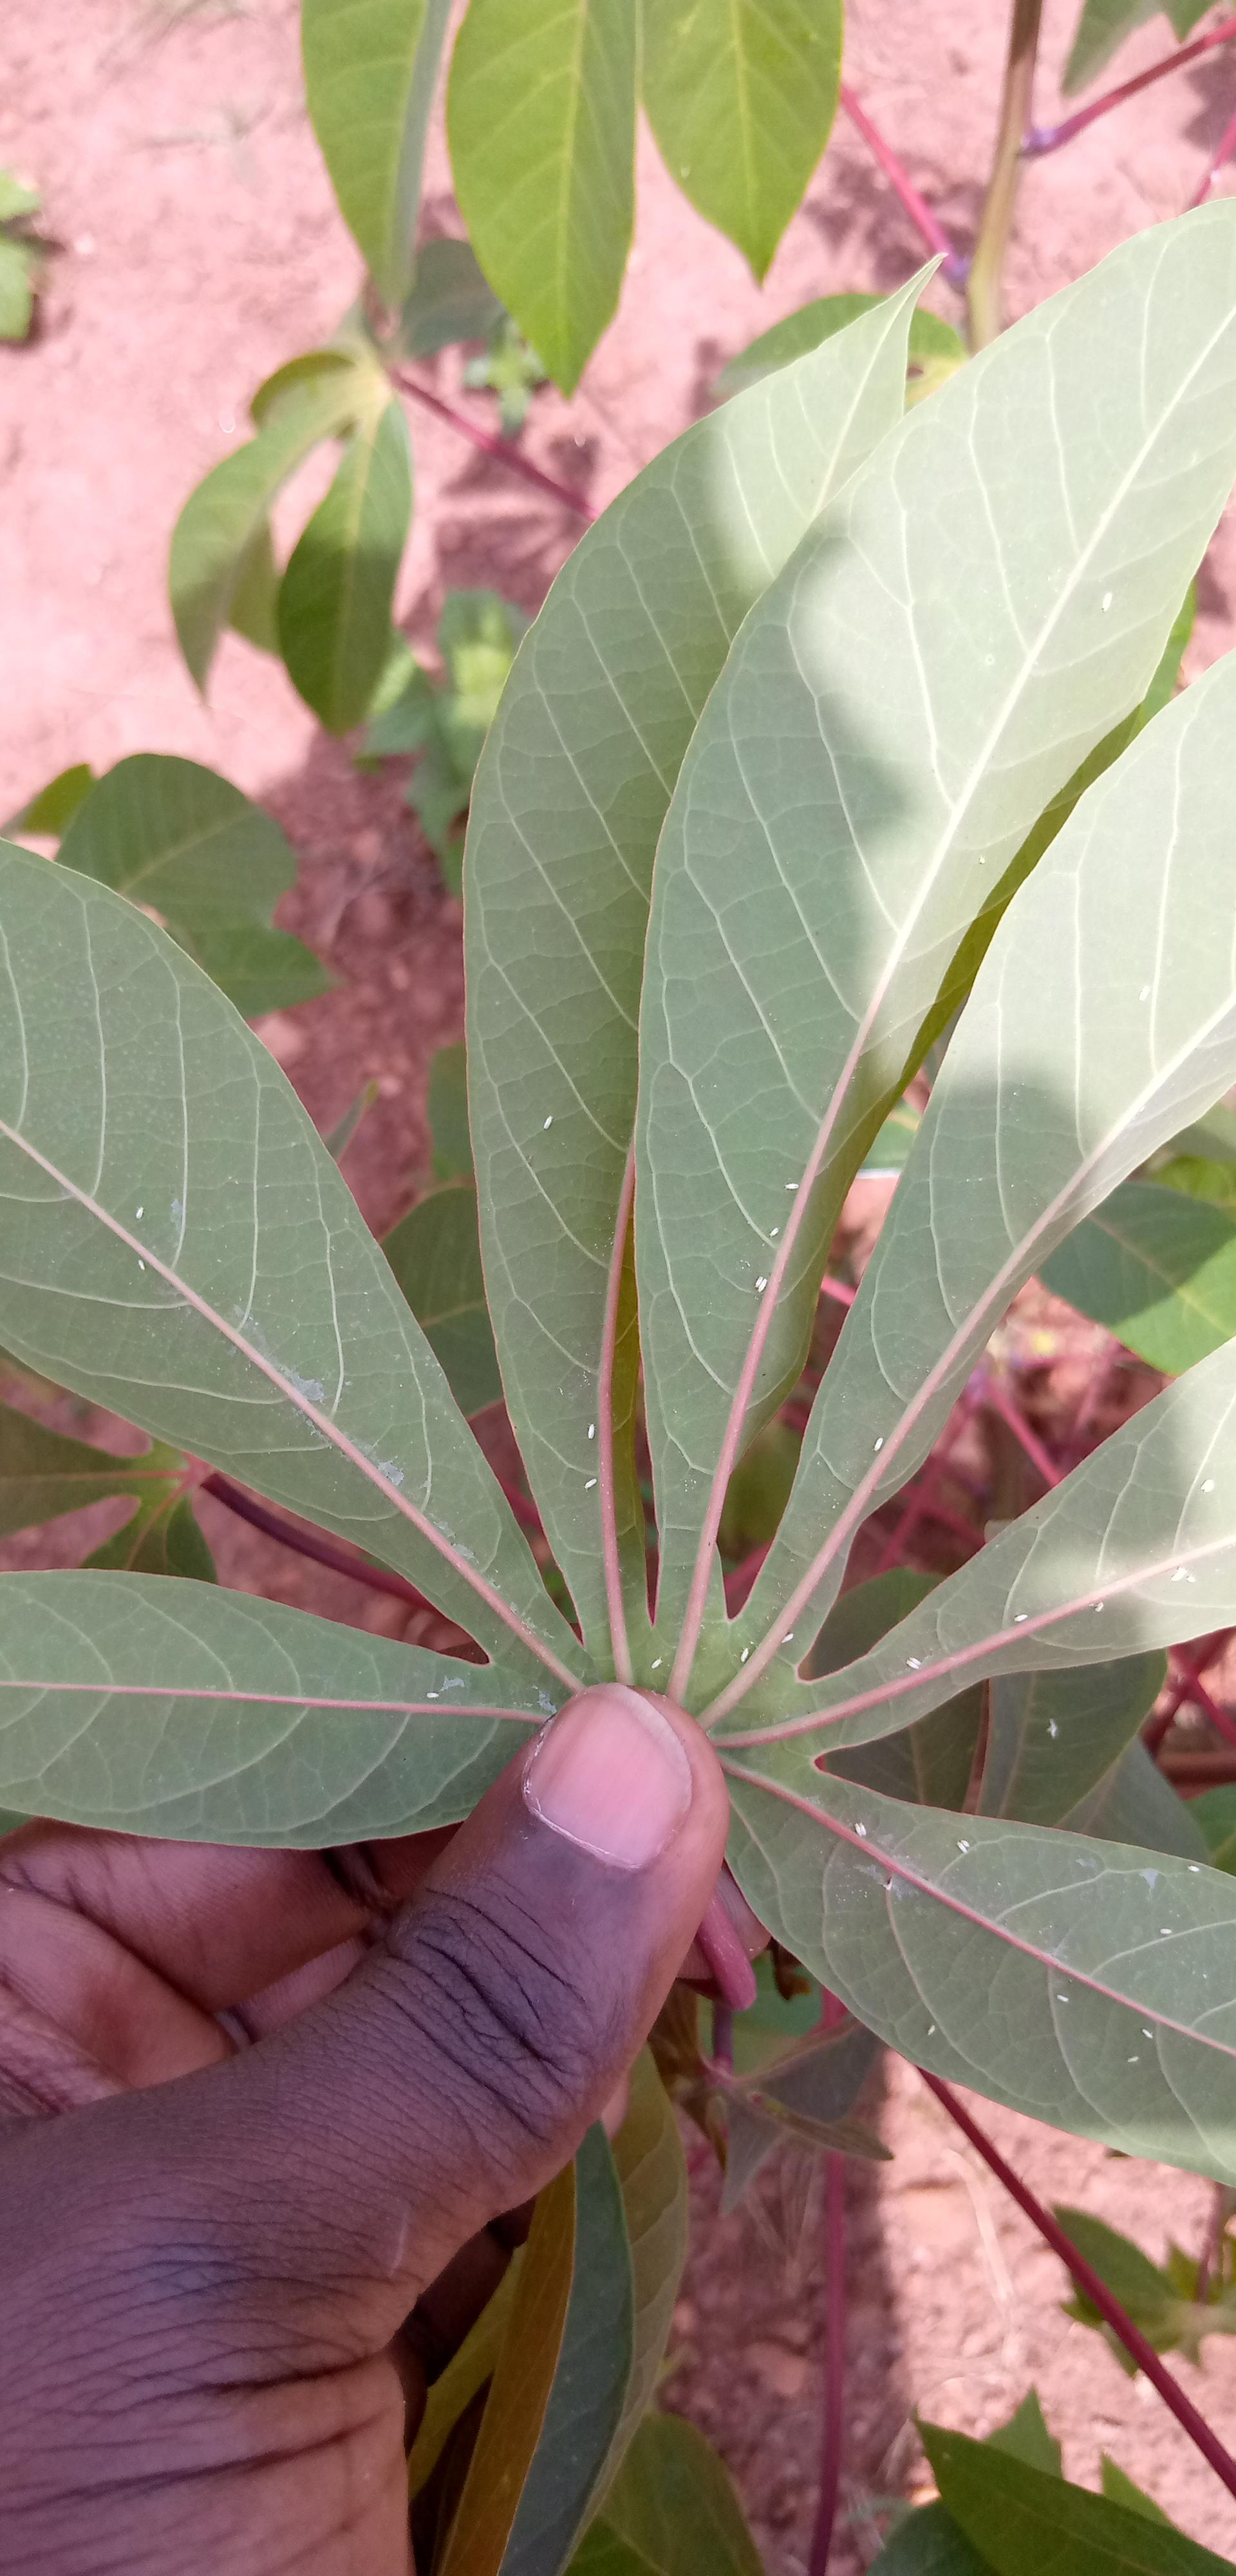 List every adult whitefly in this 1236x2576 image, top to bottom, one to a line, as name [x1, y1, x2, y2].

whitefly [1100, 590, 1114, 614]
whitefly [973, 853, 989, 868]
whitefly [1136, 980, 1153, 1005]
whitefly [539, 1113, 557, 1133]
whitefly [782, 1179, 801, 1193]
whitefly [132, 1202, 152, 1222]
whitefly [767, 1224, 783, 1240]
whitefly [135, 1256, 148, 1276]
whitefly [755, 1275, 764, 1288]
whitefly [756, 1277, 768, 1295]
whitefly [585, 1422, 600, 1445]
whitefly [871, 1434, 888, 1454]
whitefly [1195, 1476, 1220, 1496]
whitefly [583, 1477, 599, 1493]
whitefly [1170, 1565, 1188, 1586]
whitefly [1184, 1573, 1200, 1585]
whitefly [1092, 1599, 1108, 1615]
whitefly [1013, 1611, 1031, 1627]
whitefly [780, 1631, 797, 1647]
whitefly [738, 1645, 751, 1664]
whitefly [908, 1654, 924, 1666]
whitefly [646, 1656, 665, 1671]
whitefly [903, 1658, 919, 1671]
whitefly [424, 1690, 442, 1701]
whitefly [1043, 1714, 1064, 1739]
whitefly [853, 1821, 861, 1836]
whitefly [857, 1821, 867, 1835]
whitefly [958, 1838, 969, 1848]
whitefly [954, 1839, 968, 1855]
whitefly [1184, 1862, 1204, 1879]
whitefly [881, 1875, 895, 1893]
whitefly [1157, 1925, 1174, 1938]
whitefly [1052, 1991, 1071, 2004]
whitefly [923, 2023, 937, 2038]
whitefly [1139, 2025, 1156, 2041]
whitefly [1125, 2052, 1143, 2069]